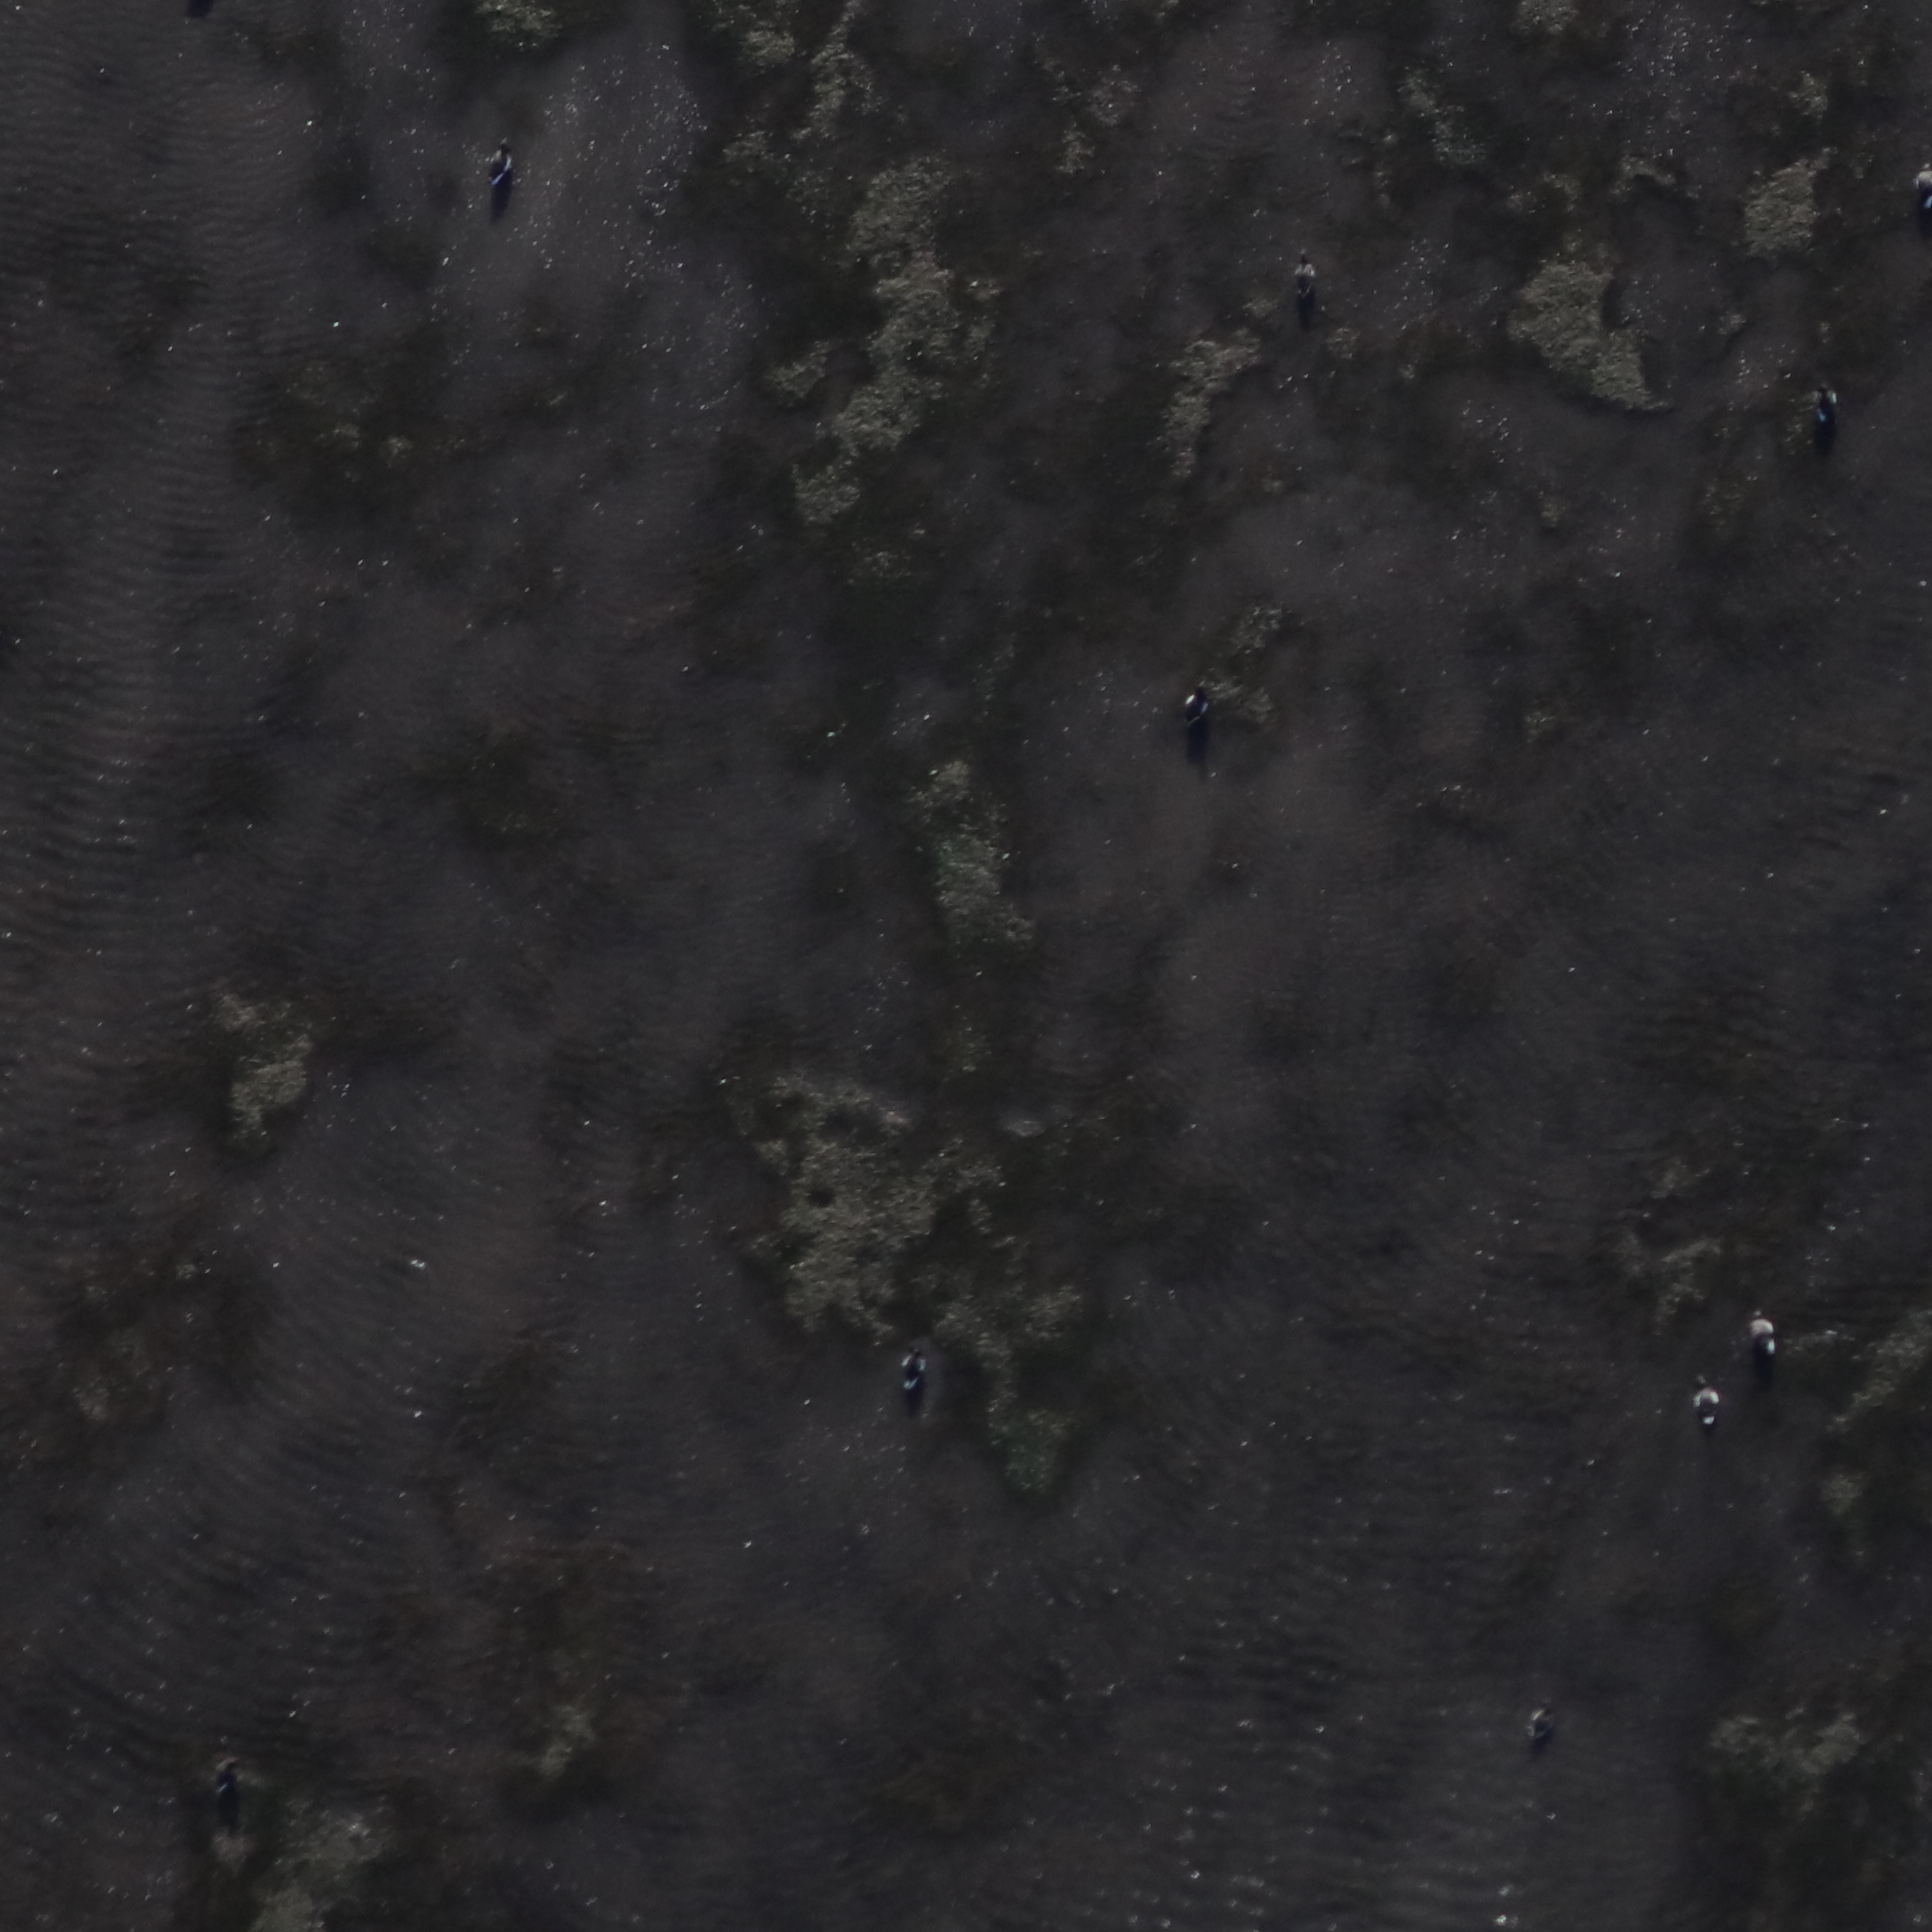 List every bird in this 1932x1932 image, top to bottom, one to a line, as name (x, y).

brant (504, 159)
brant (1932, 185)
brant (1308, 281)
brant (1827, 401)
brant (1195, 708)
brant (1761, 1324)
brant (918, 1364)
brant (1704, 1393)
brant (1541, 1730)
brant (218, 1779)